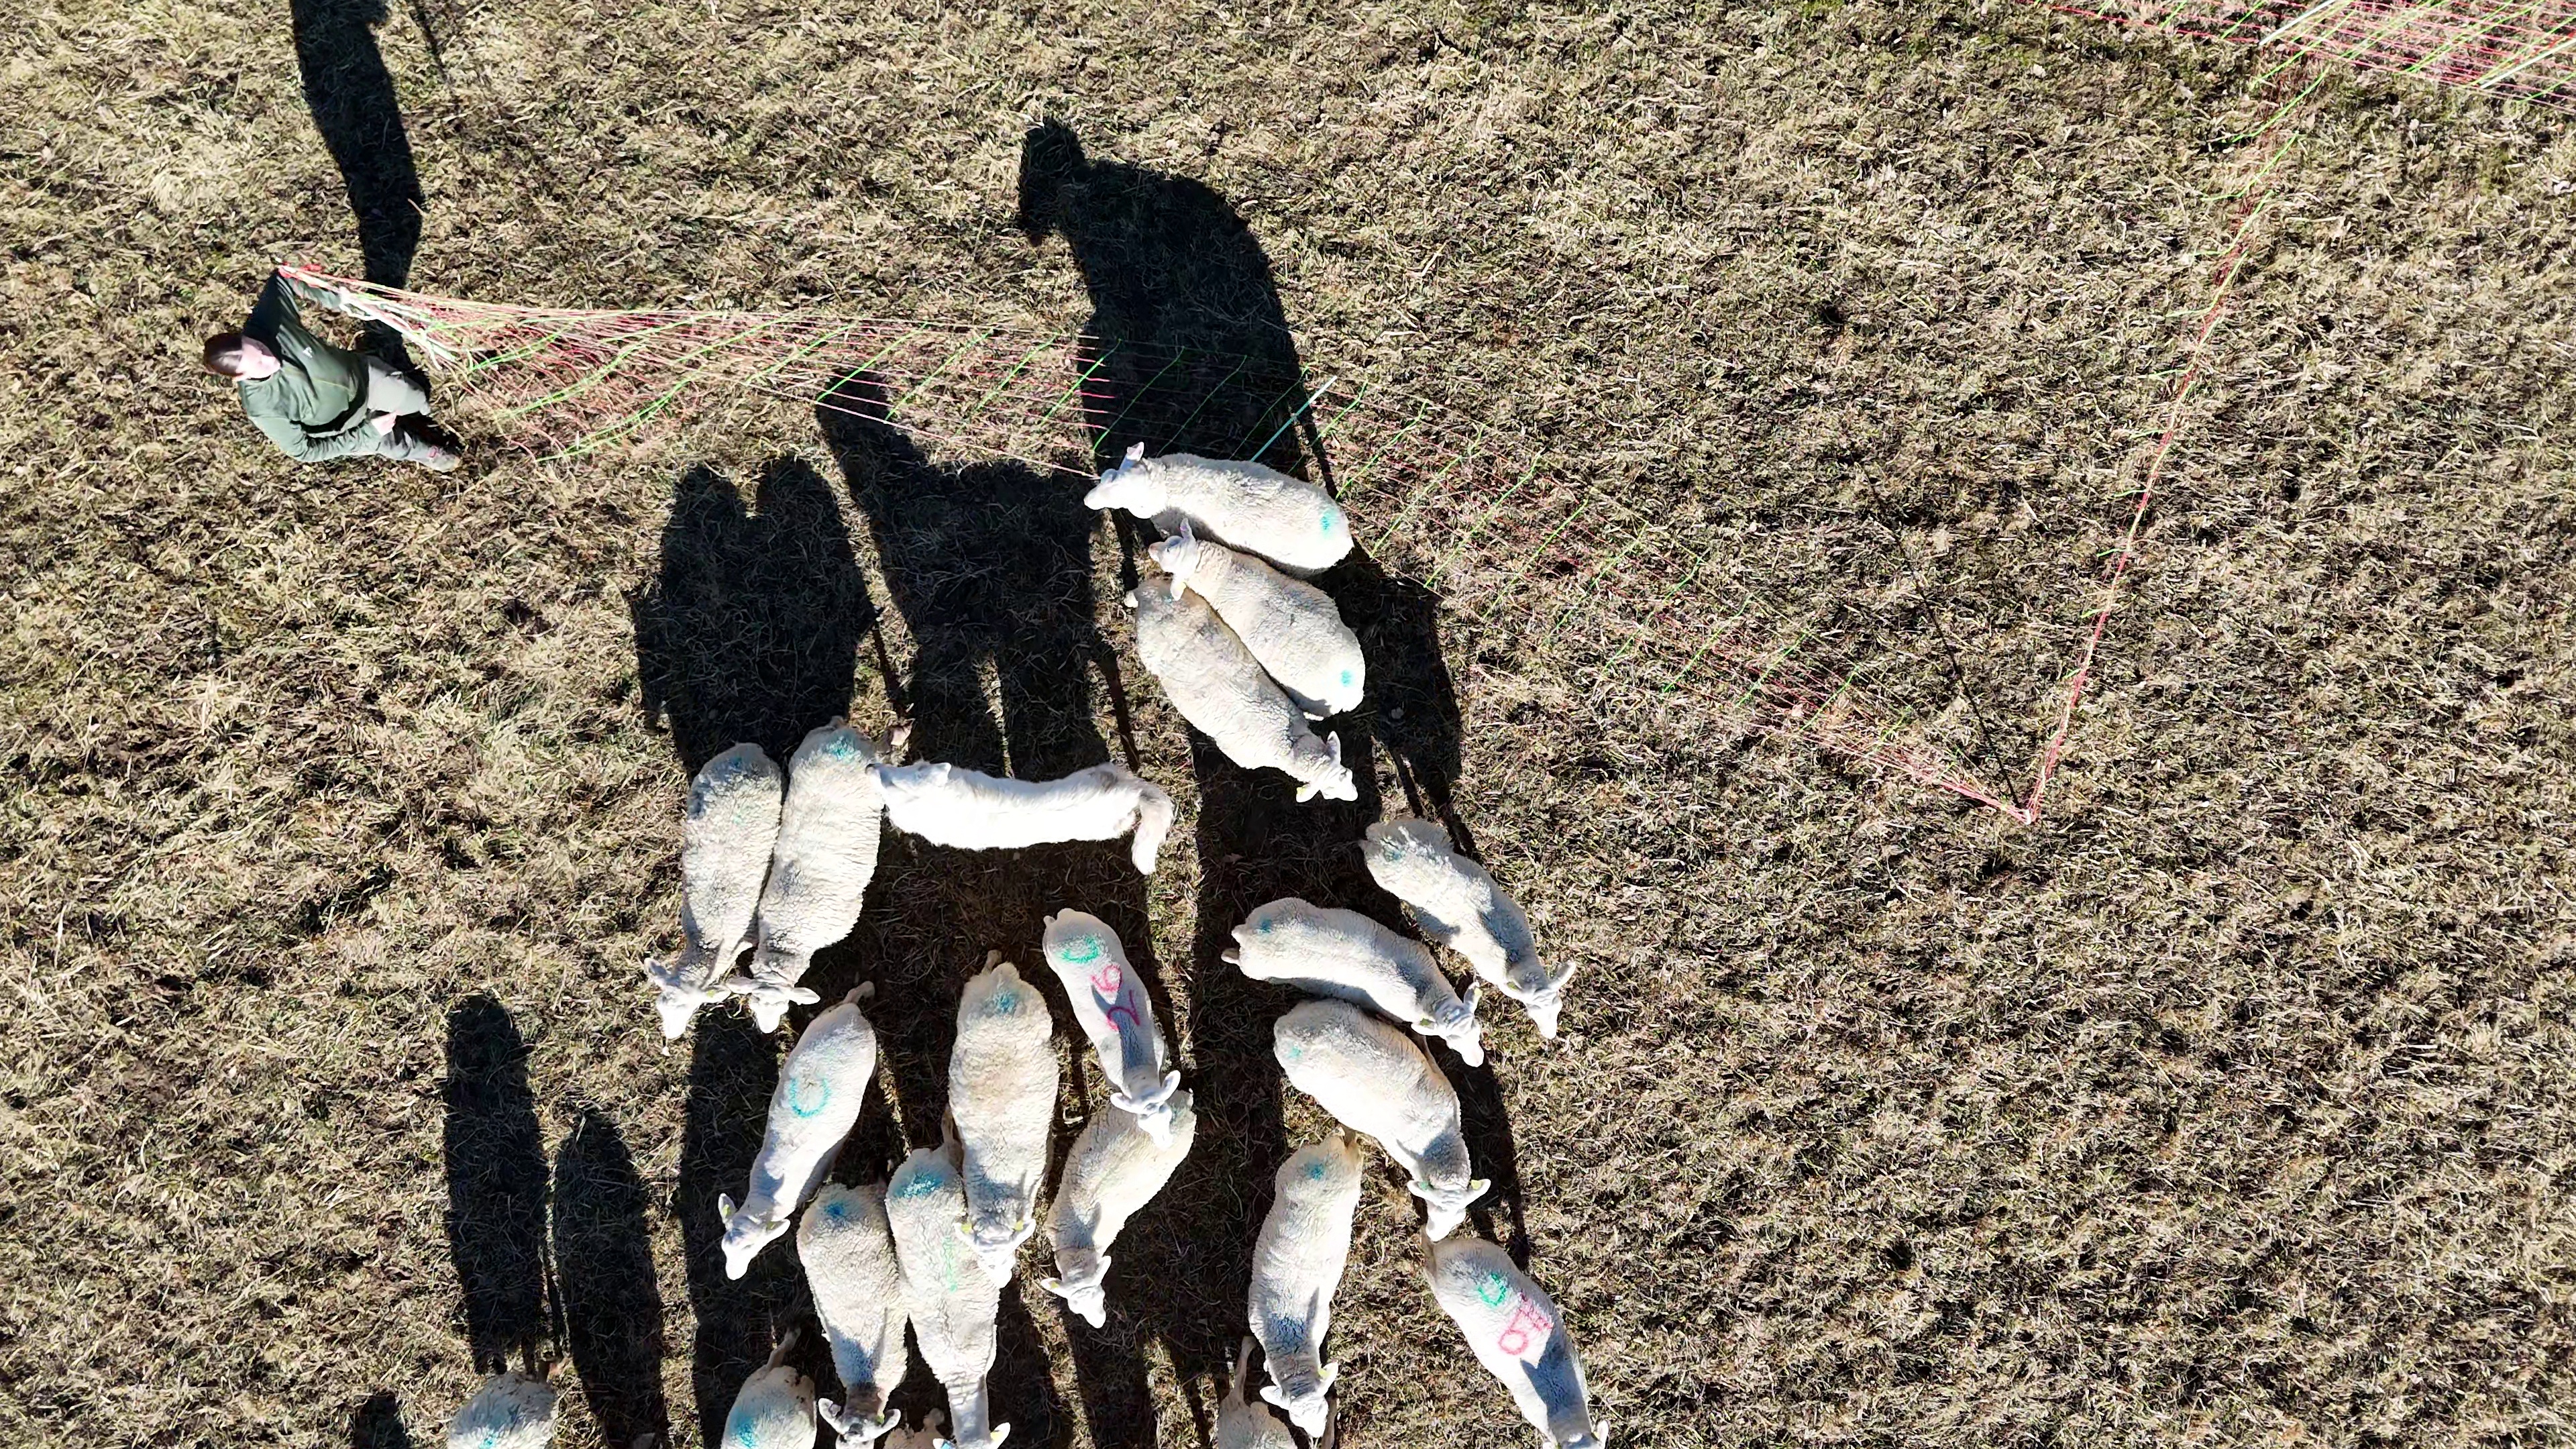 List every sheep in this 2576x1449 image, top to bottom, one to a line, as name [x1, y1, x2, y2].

sheep [1084, 442, 1355, 579]
sheep [1149, 517, 1366, 721]
sheep [1124, 579, 1358, 803]
sheep [725, 715, 883, 1033]
sheep [644, 742, 783, 1040]
sheep [1357, 818, 1577, 1040]
sheep [1221, 897, 1484, 1067]
sheep [1043, 908, 1181, 1149]
sheep [946, 949, 1060, 1289]
sheep [718, 981, 876, 1281]
sheep [1272, 996, 1491, 1241]
sheep [1041, 1090, 1196, 1328]
sheep [885, 1102, 1011, 1449]
sheep [1247, 1126, 1362, 1438]
sheep [797, 1176, 909, 1449]
sheep [1419, 1224, 1609, 1449]
sheep [719, 1322, 817, 1449]
sheep [1218, 1334, 1297, 1449]
sheep [444, 1369, 558, 1449]
sheep [1321, 1396, 1339, 1449]
sheep [883, 1407, 946, 1449]